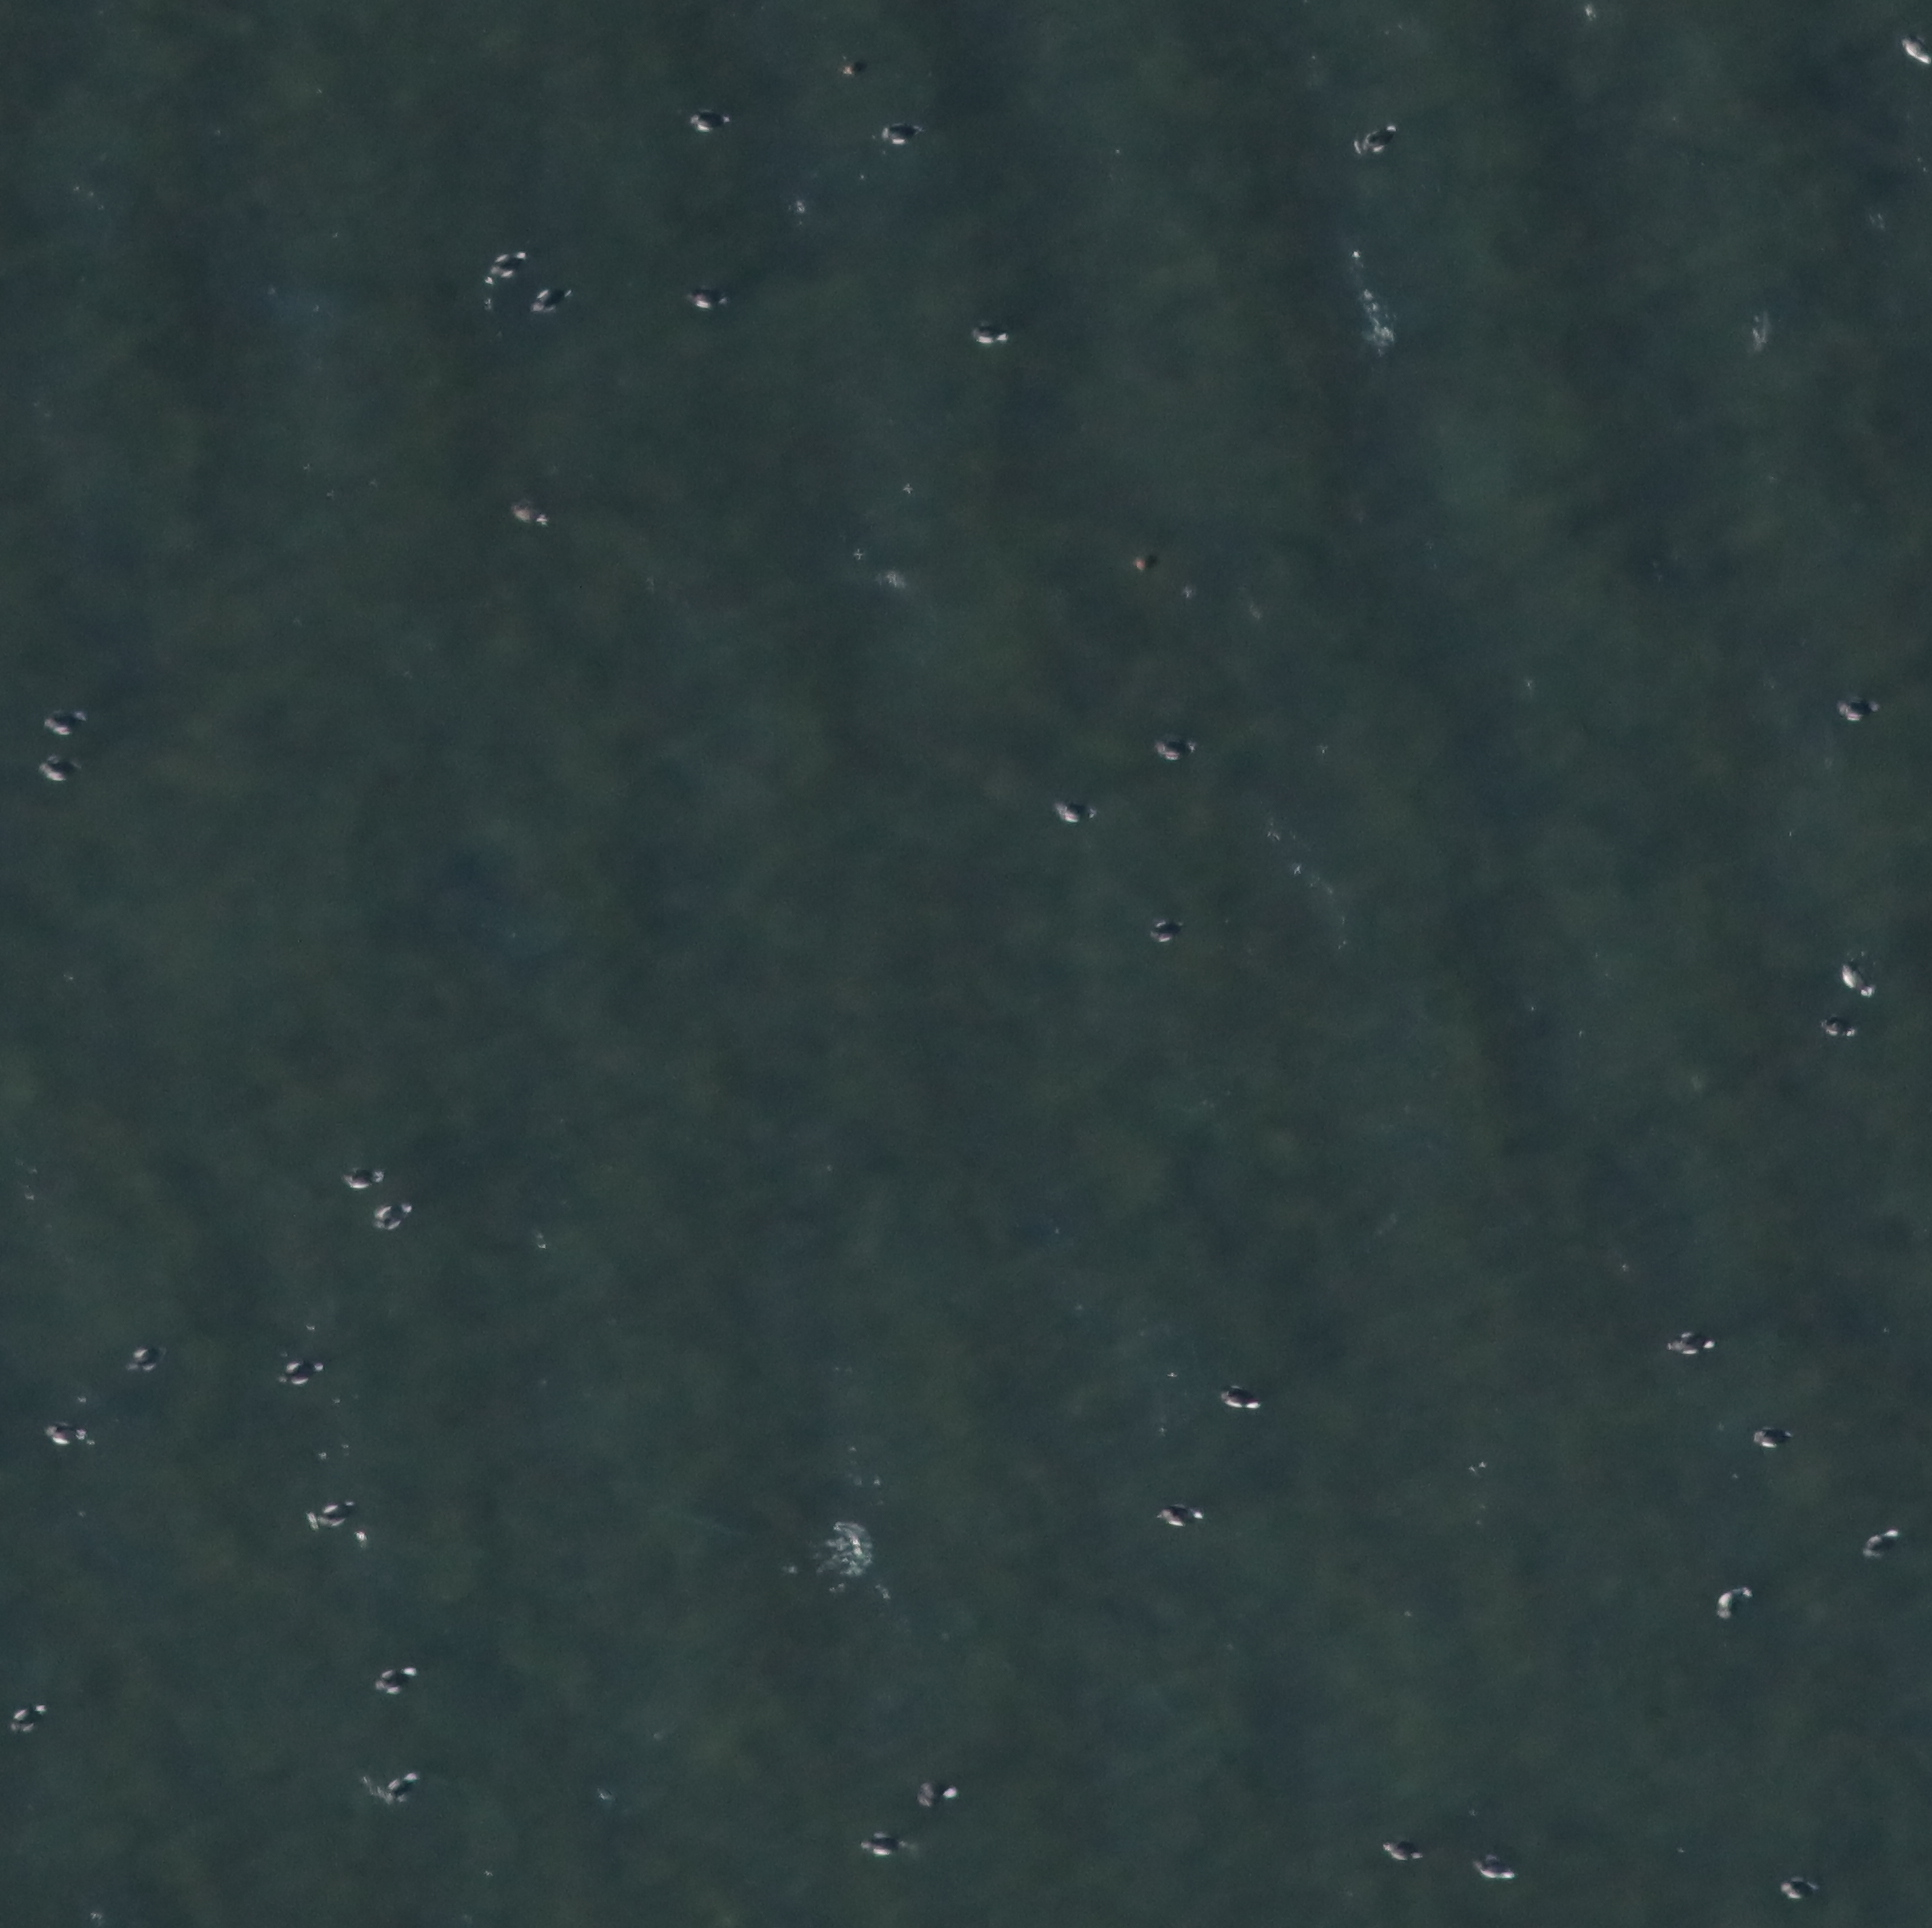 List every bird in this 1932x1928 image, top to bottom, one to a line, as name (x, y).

brant (1918, 47)
other bird (855, 67)
brant (709, 118)
brant (902, 134)
brant (1376, 140)
brant (509, 263)
brant (702, 294)
brant (547, 297)
brant (983, 333)
brant (528, 515)
other bird (1148, 562)
brant (1856, 705)
brant (64, 725)
brant (1179, 746)
brant (64, 769)
brant (1072, 813)
brant (1171, 930)
brant (1856, 976)
brant (1836, 1023)
brant (363, 1175)
brant (392, 1216)
brant (1686, 1342)
brant (145, 1357)
brant (306, 1375)
brant (1239, 1399)
brant (66, 1431)
brant (1776, 1437)
brant (334, 1511)
brant (1180, 1516)
brant (1880, 1544)
brant (1732, 1602)
brant (396, 1682)
brant (28, 1715)
brant (405, 1784)
brant (933, 1794)
brant (882, 1845)
brant (1399, 1848)
brant (1494, 1866)
brant (1801, 1887)